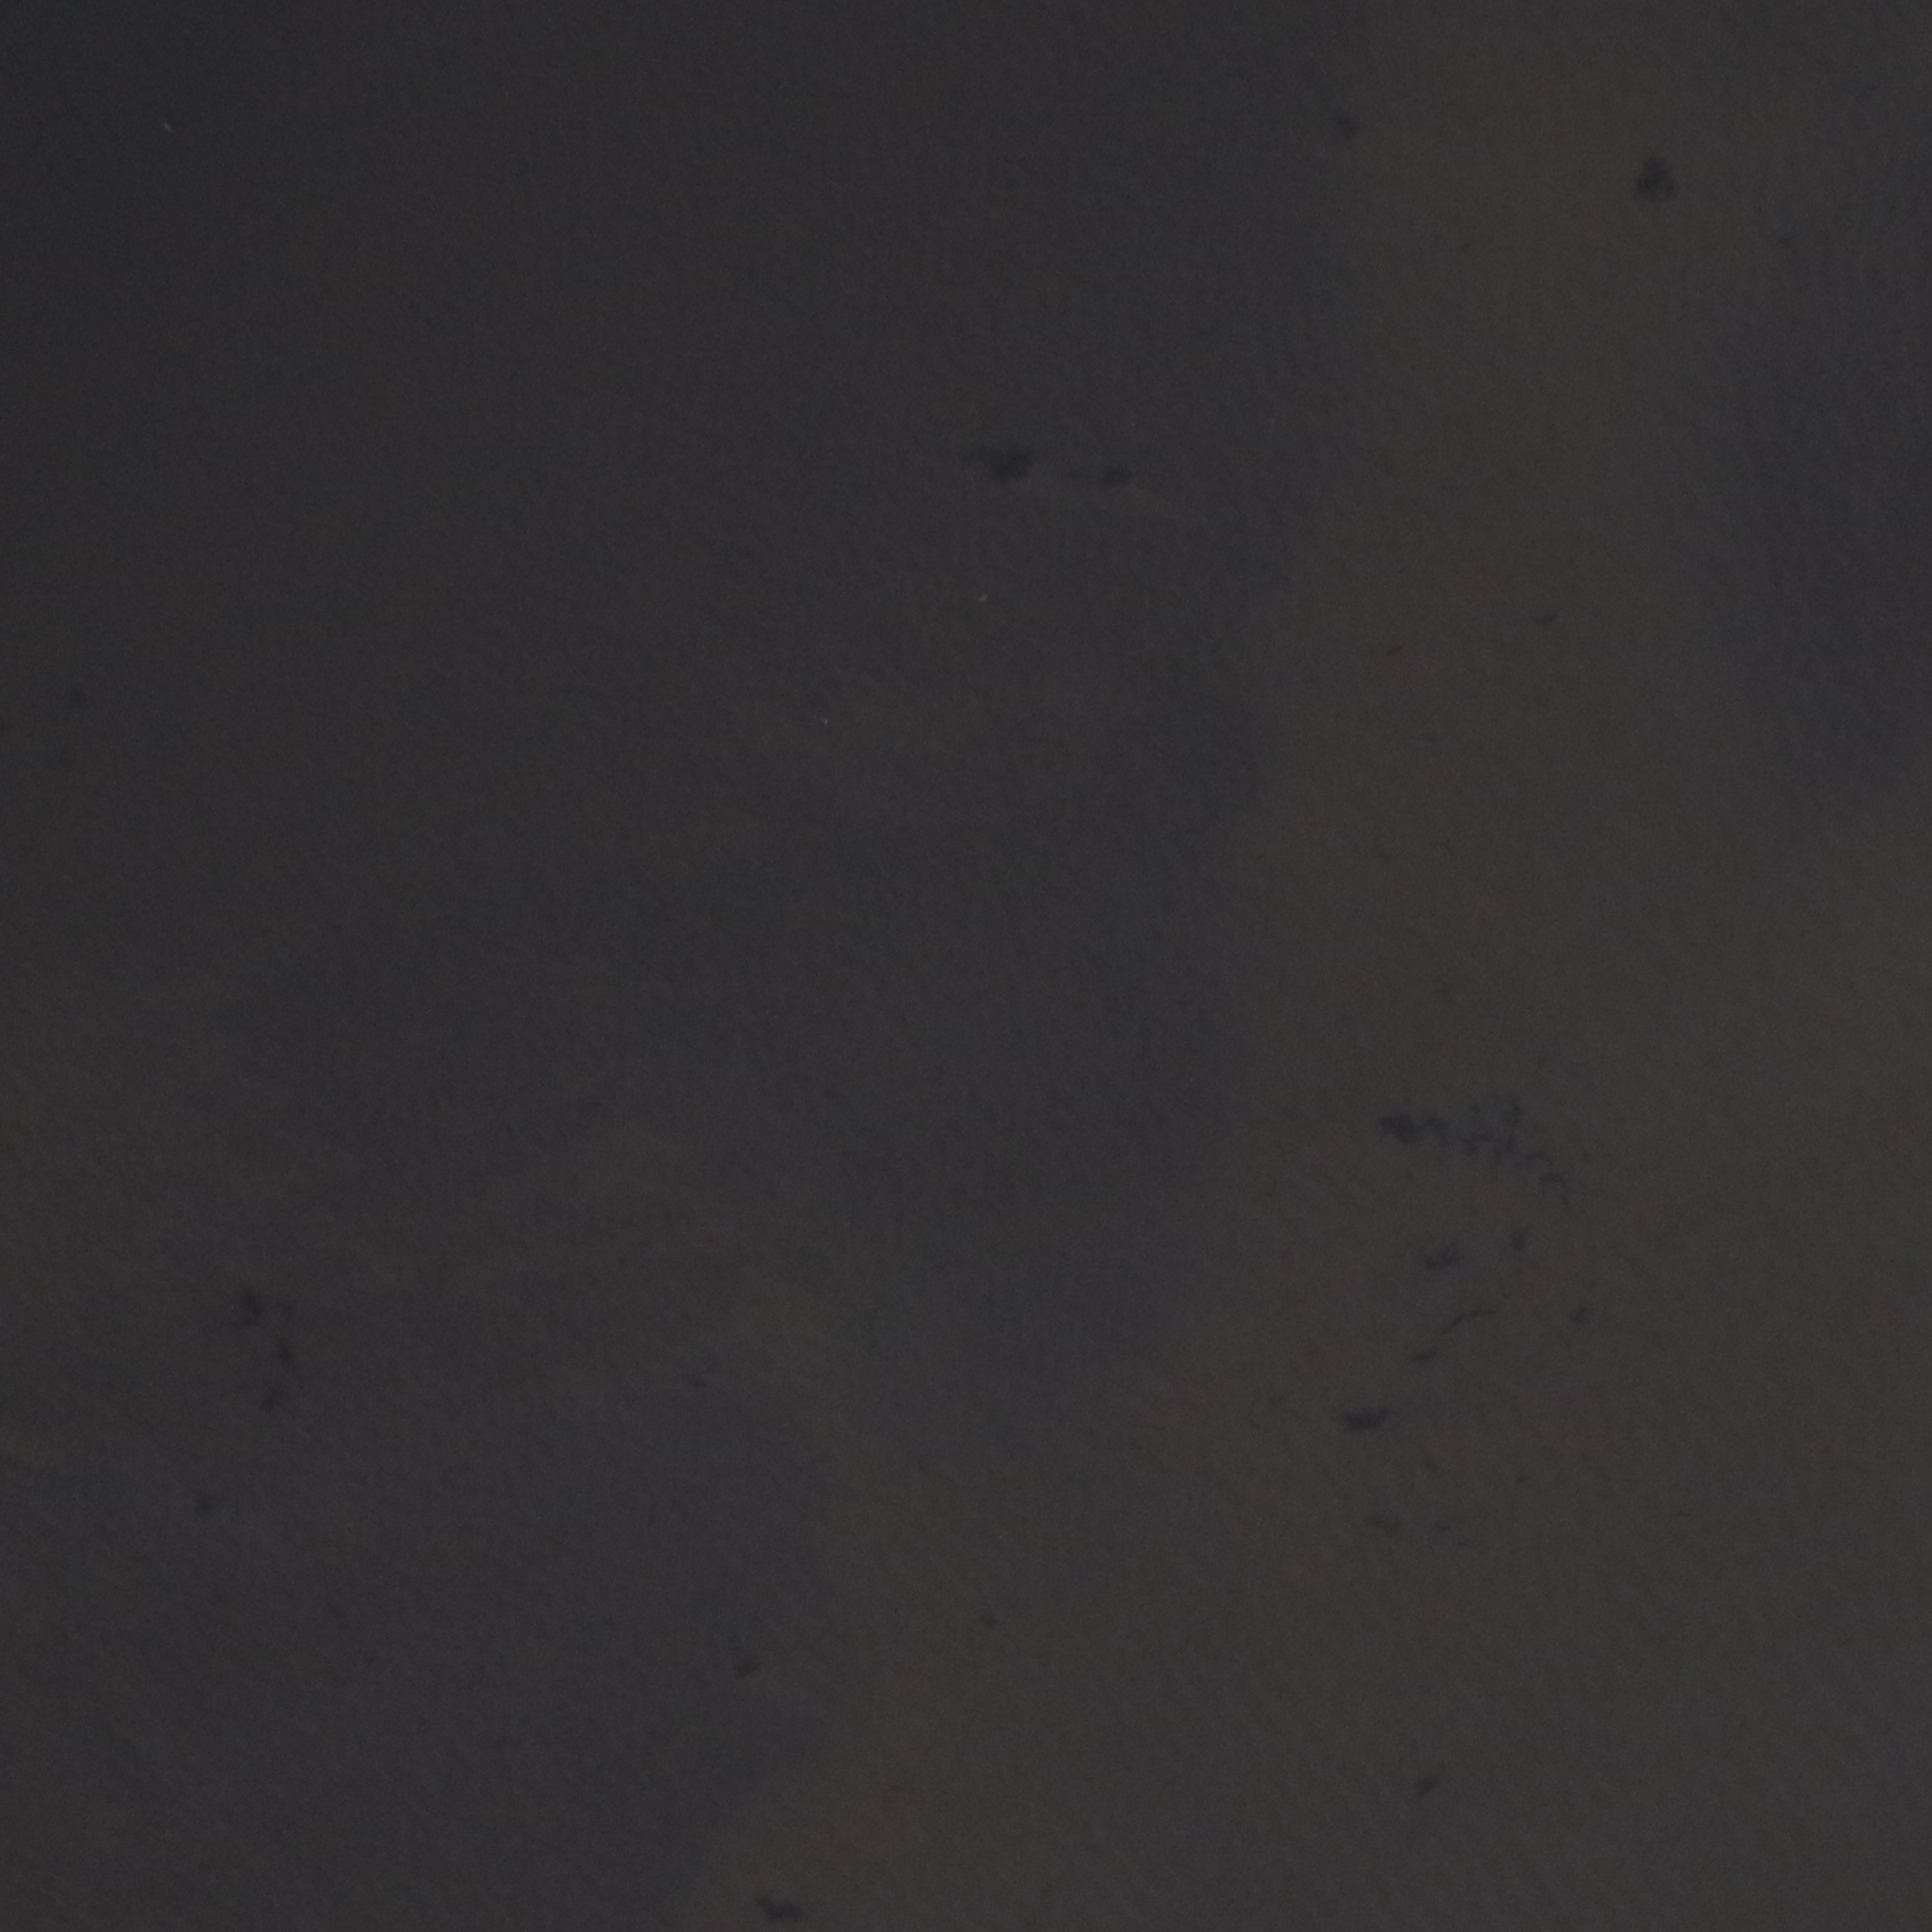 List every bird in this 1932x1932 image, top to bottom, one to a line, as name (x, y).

None